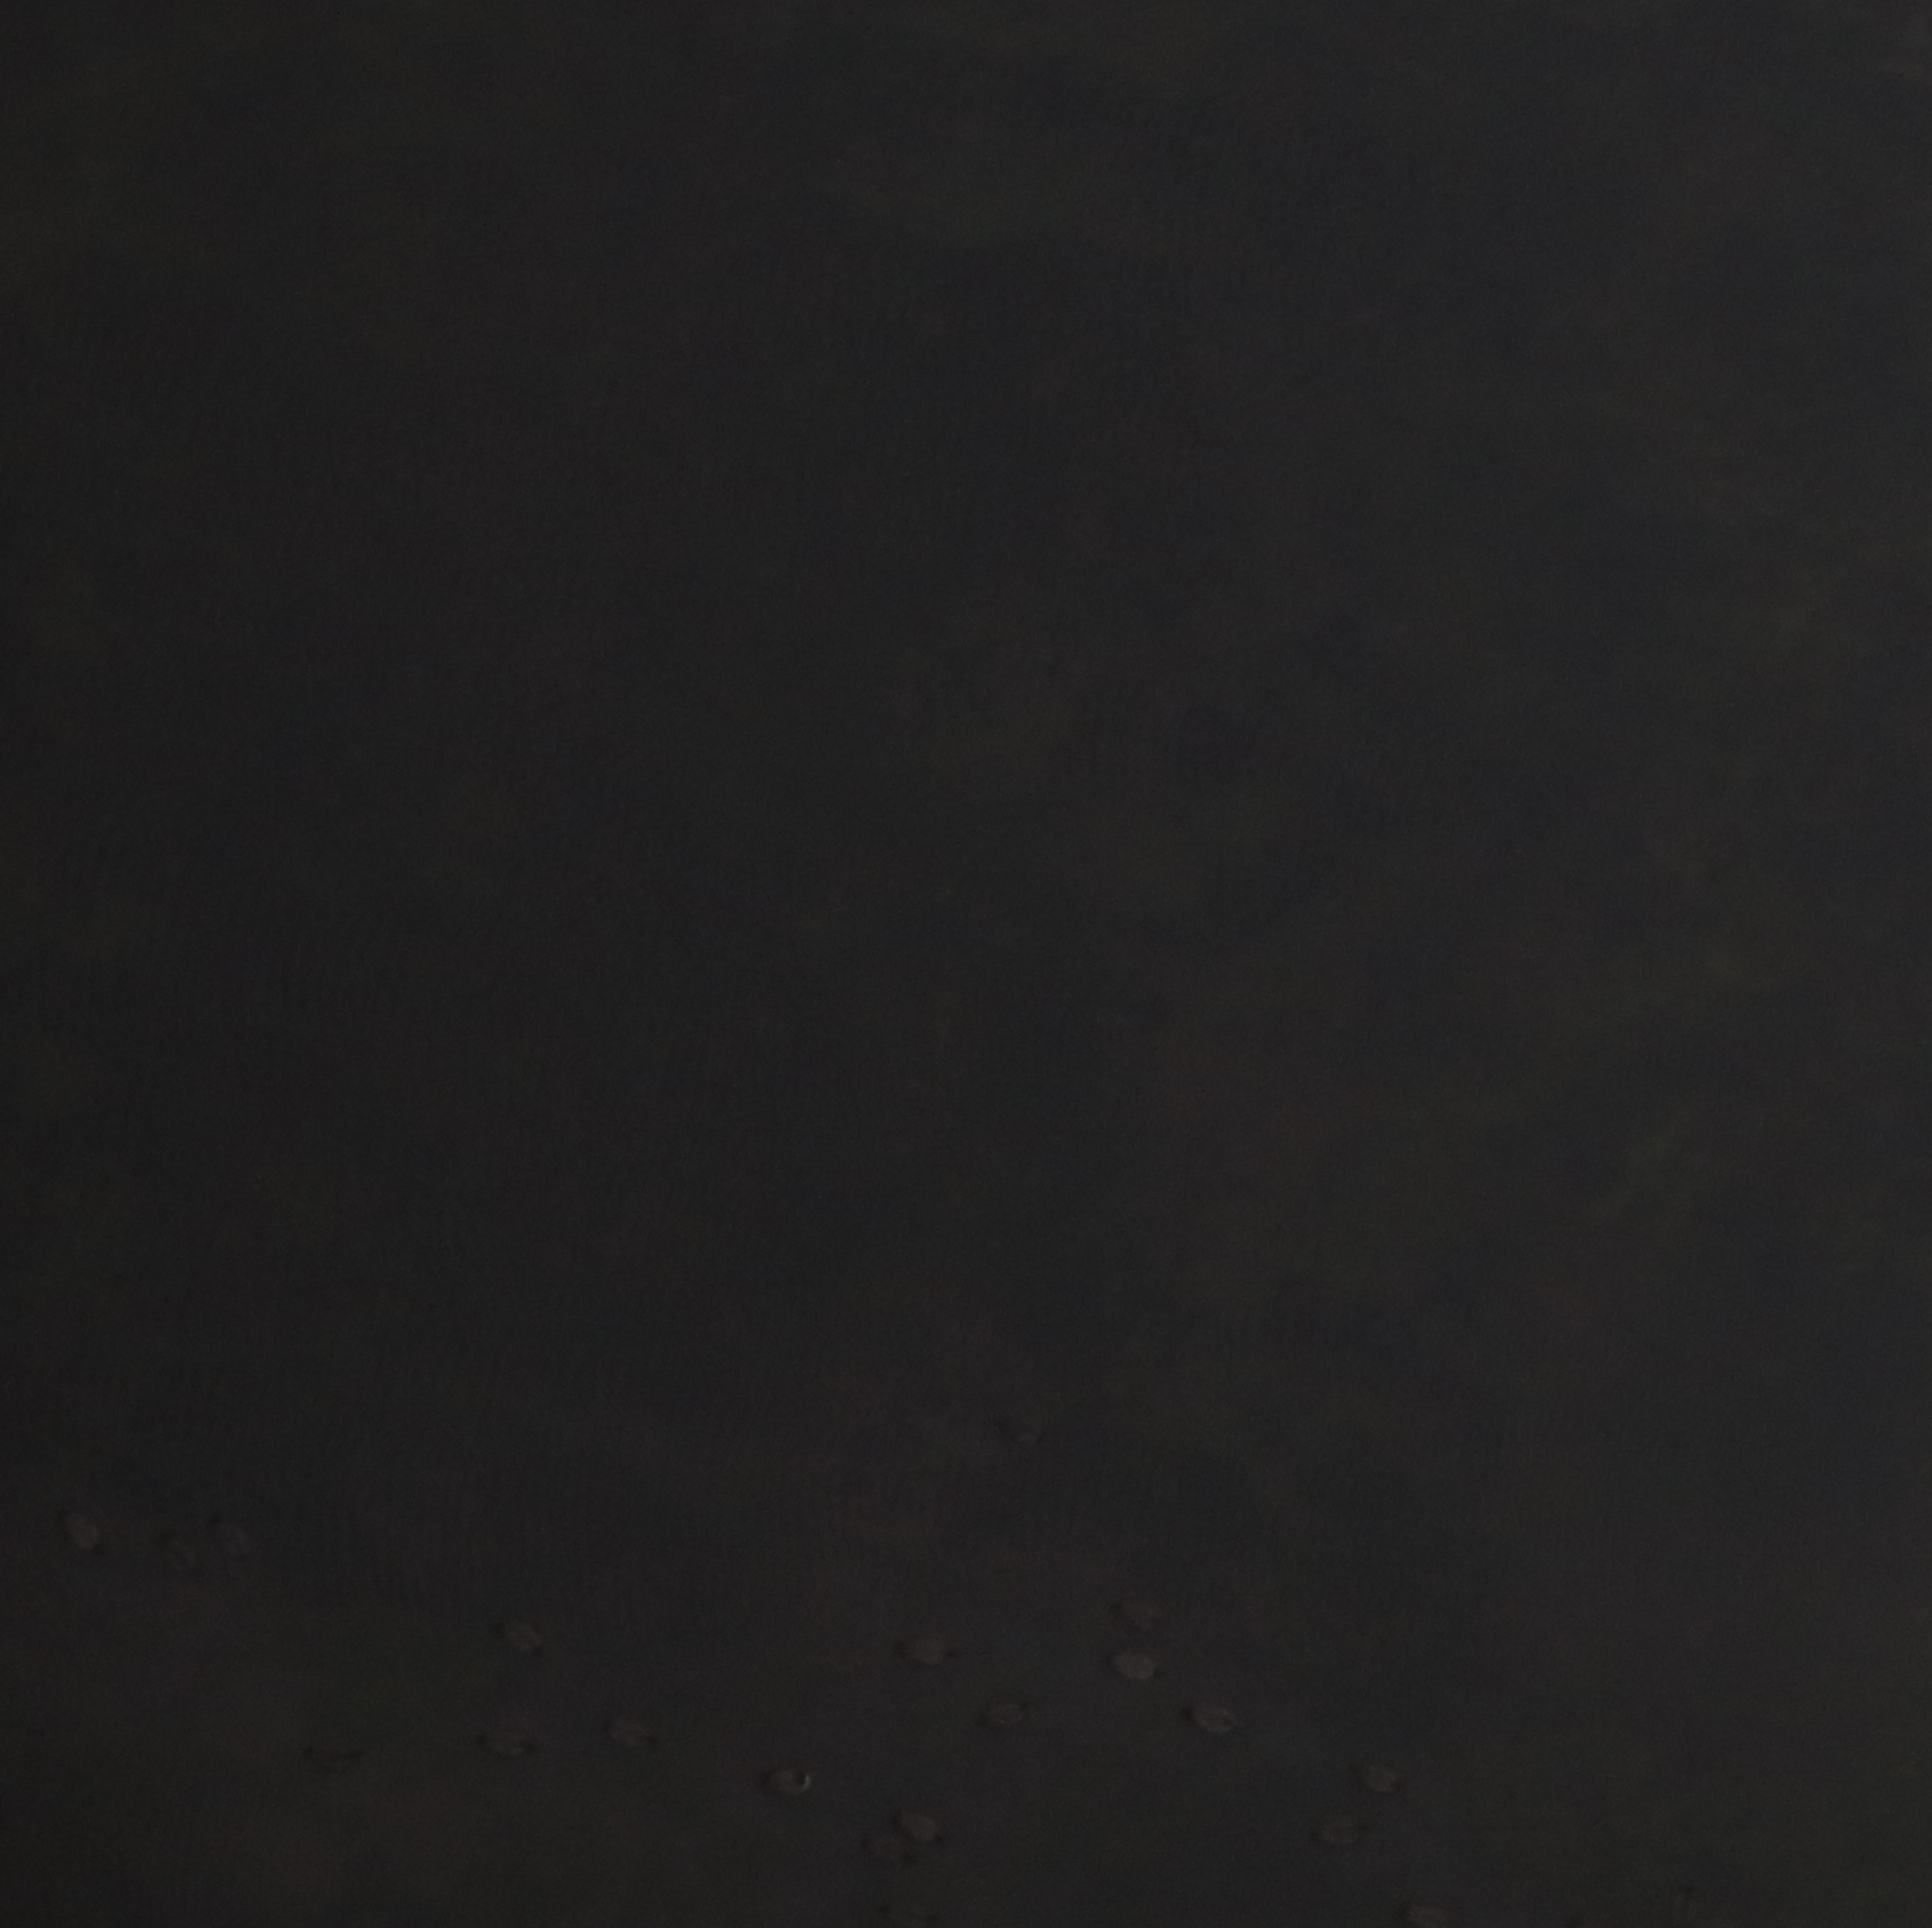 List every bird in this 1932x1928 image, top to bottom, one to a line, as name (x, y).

Canada goose (1020, 1432)
Canada goose (84, 1527)
Canada goose (238, 1532)
Canada goose (179, 1559)
Canada goose (1136, 1614)
Canada goose (522, 1648)
Canada goose (925, 1658)
Canada goose (1137, 1658)
Canada goose (991, 1702)
Canada goose (1213, 1714)
Canada goose (636, 1730)
Canada goose (508, 1742)
Canada goose (330, 1759)
Canada goose (1387, 1774)
Canada goose (795, 1777)
Canada goose (925, 1821)
Canada goose (1344, 1838)
Canada goose (891, 1849)